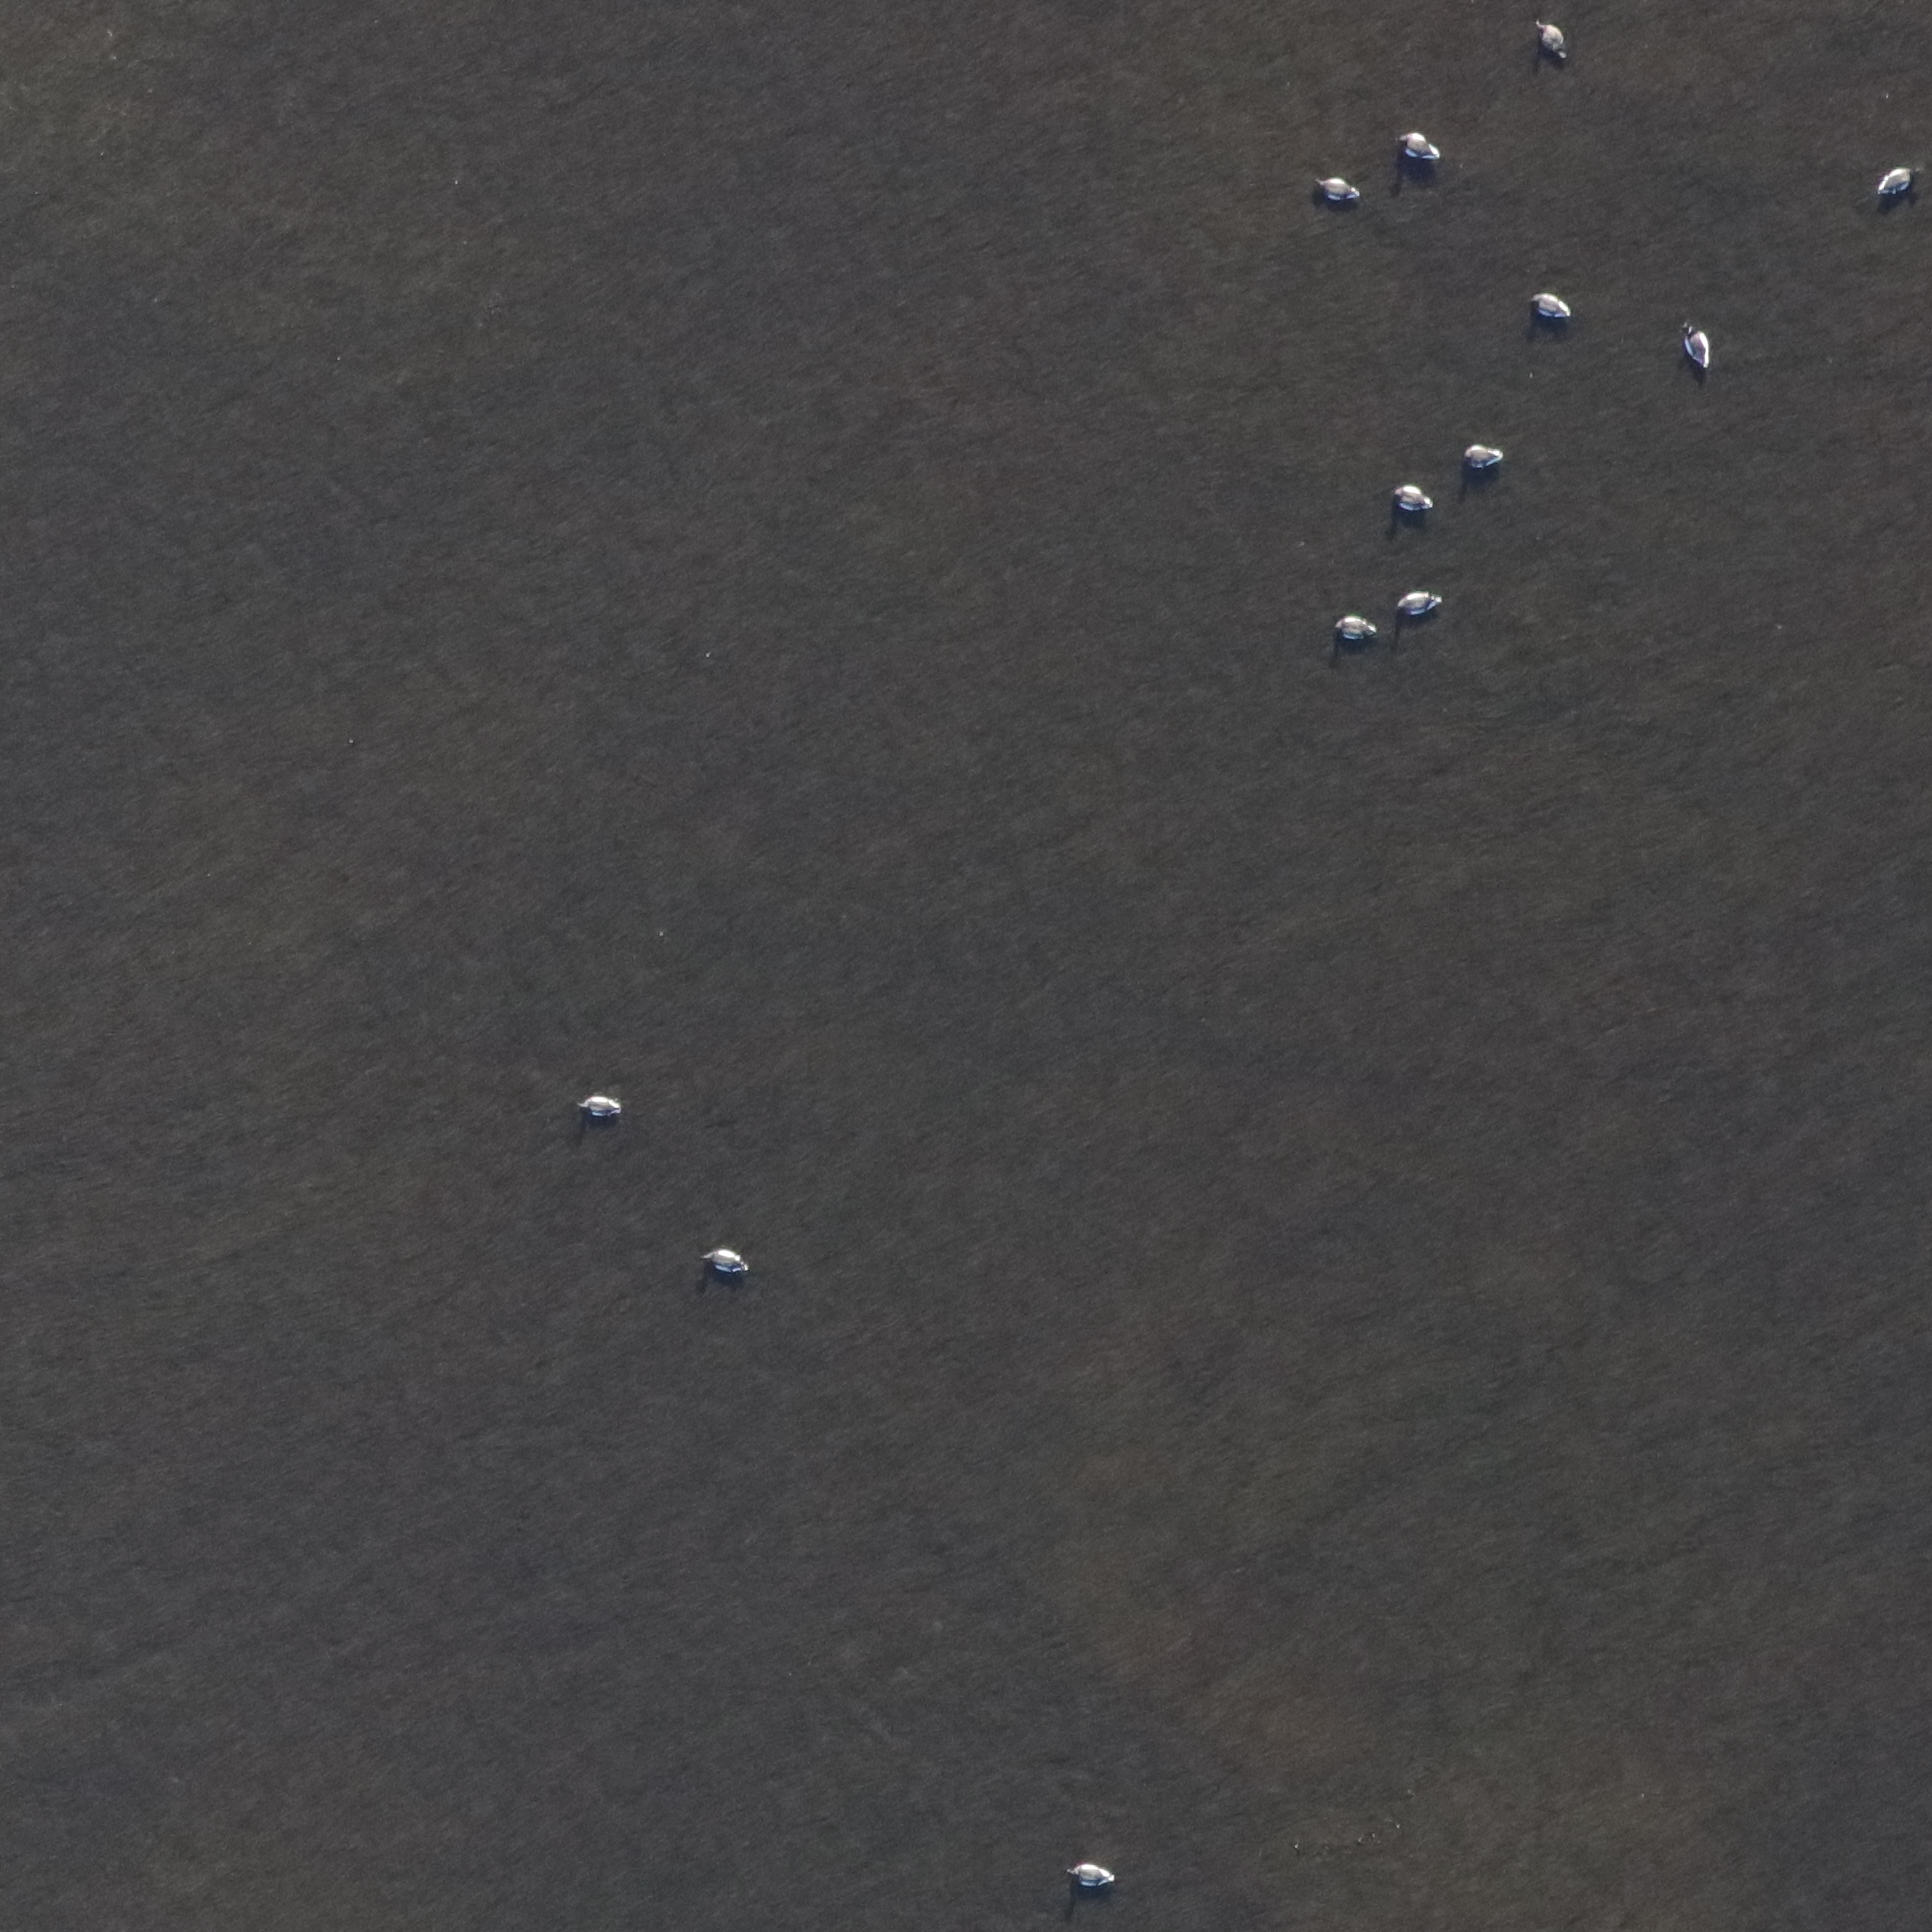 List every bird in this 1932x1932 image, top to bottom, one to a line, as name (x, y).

brant (1551, 39)
brant (1419, 148)
brant (1896, 183)
brant (1337, 191)
brant (1550, 307)
brant (1697, 346)
brant (1482, 458)
brant (1413, 500)
brant (1419, 606)
brant (1355, 628)
brant (600, 1108)
brant (725, 1260)
brant (1093, 1876)